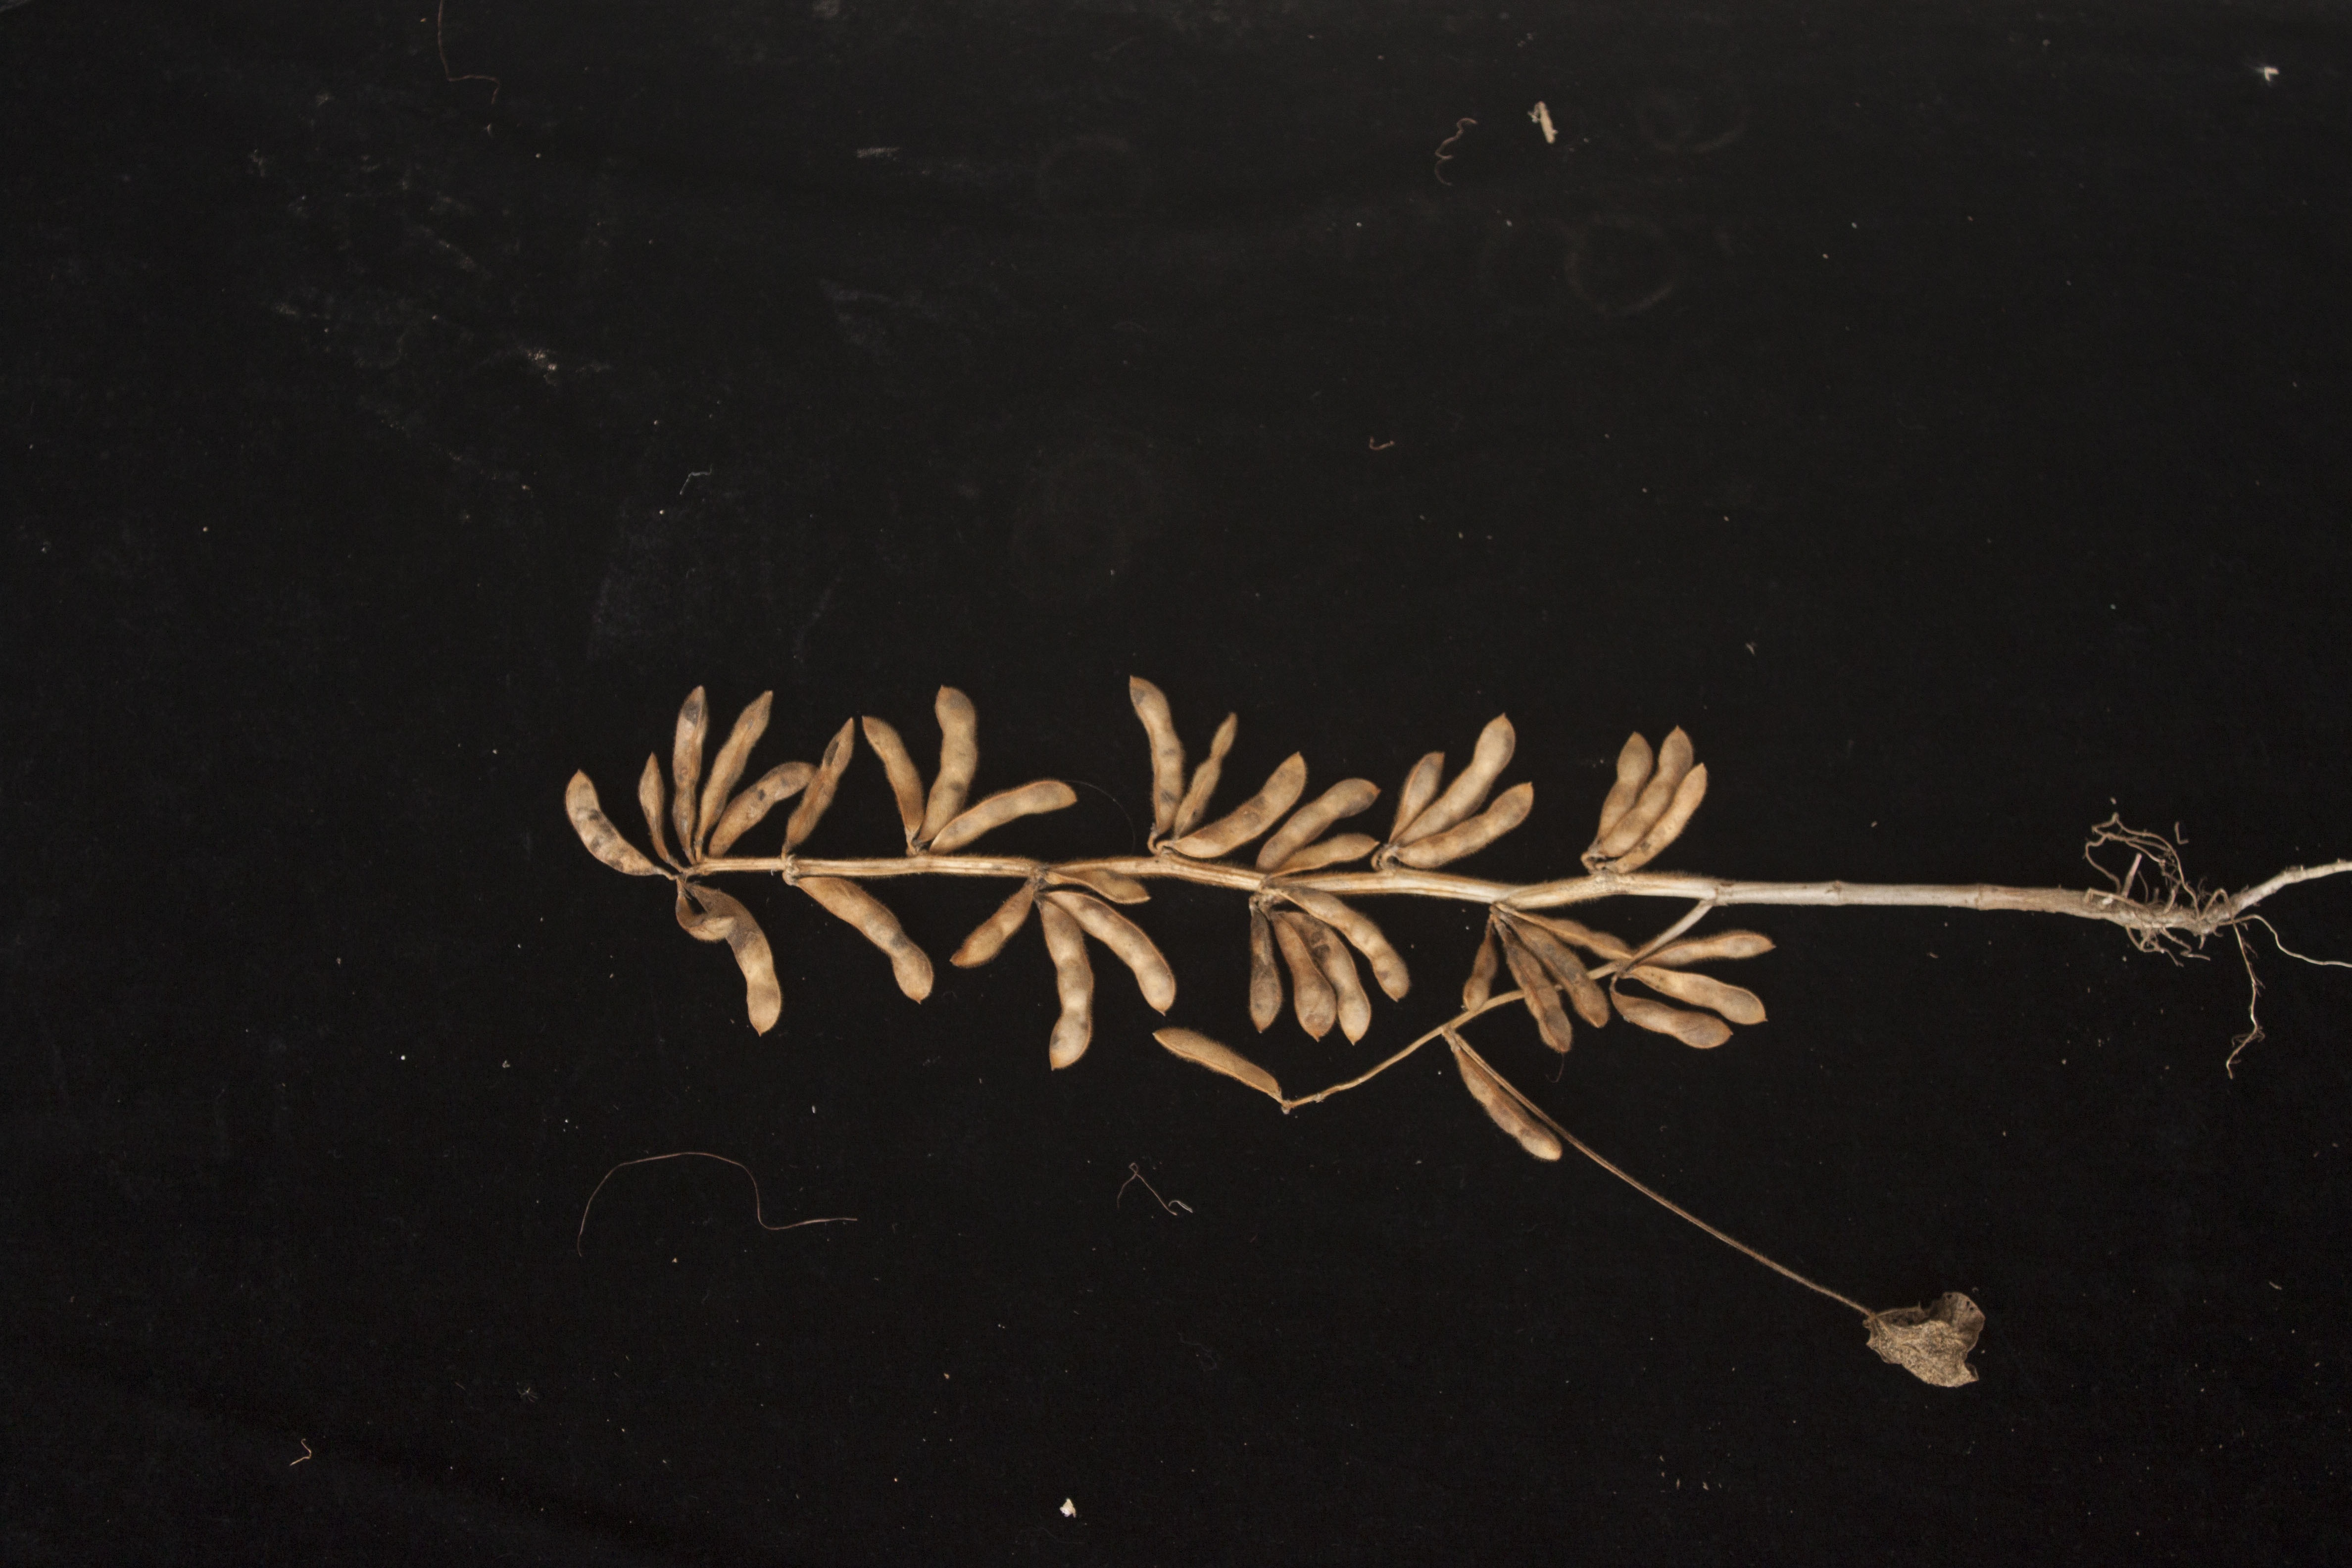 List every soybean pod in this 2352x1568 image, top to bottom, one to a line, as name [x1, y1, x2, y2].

soybean pod [1129, 675, 1182, 854]
soybean pod [672, 686, 708, 863]
soybean pod [917, 686, 978, 848]
soybean pod [693, 691, 772, 861]
soybean pod [1390, 712, 1516, 847]
soybean pod [1174, 713, 1235, 840]
soybean pod [862, 716, 923, 851]
soybean pod [781, 717, 855, 858]
soybean pod [1583, 724, 1693, 859]
soybean pod [1590, 733, 1654, 849]
soybean pod [1161, 749, 1307, 861]
soybean pod [1389, 752, 1446, 841]
soybean pod [639, 752, 683, 873]
soybean pod [708, 762, 819, 858]
soybean pod [1596, 763, 1707, 875]
soybean pod [564, 771, 664, 877]
soybean pod [1253, 780, 1380, 874]
soybean pod [928, 780, 1078, 857]
soybean pod [1393, 783, 1534, 872]
soybean pod [1272, 834, 1381, 878]
soybean pod [1043, 869, 1151, 906]
soybean pod [948, 876, 1036, 968]
soybean pod [793, 878, 933, 1006]
soybean pod [675, 882, 737, 943]
soybean pod [688, 884, 783, 1038]
soybean pod [1262, 887, 1410, 1005]
soybean pod [1043, 891, 1176, 1016]
soybean pod [1035, 899, 1093, 1072]
soybean pod [1497, 903, 1637, 961]
soybean pod [1249, 905, 1283, 1035]
soybean pod [1490, 908, 1610, 1029]
soybean pod [1278, 911, 1372, 1046]
soybean pod [1270, 912, 1336, 1042]
soybean pod [1492, 918, 1572, 1055]
soybean pod [1462, 919, 1498, 1015]
soybean pod [1641, 931, 1778, 967]
soybean pod [1620, 965, 1767, 1026]
soybean pod [1610, 976, 1733, 1050]
soybean pod [1152, 1029, 1283, 1104]
soybean pod [1441, 1036, 1564, 1161]